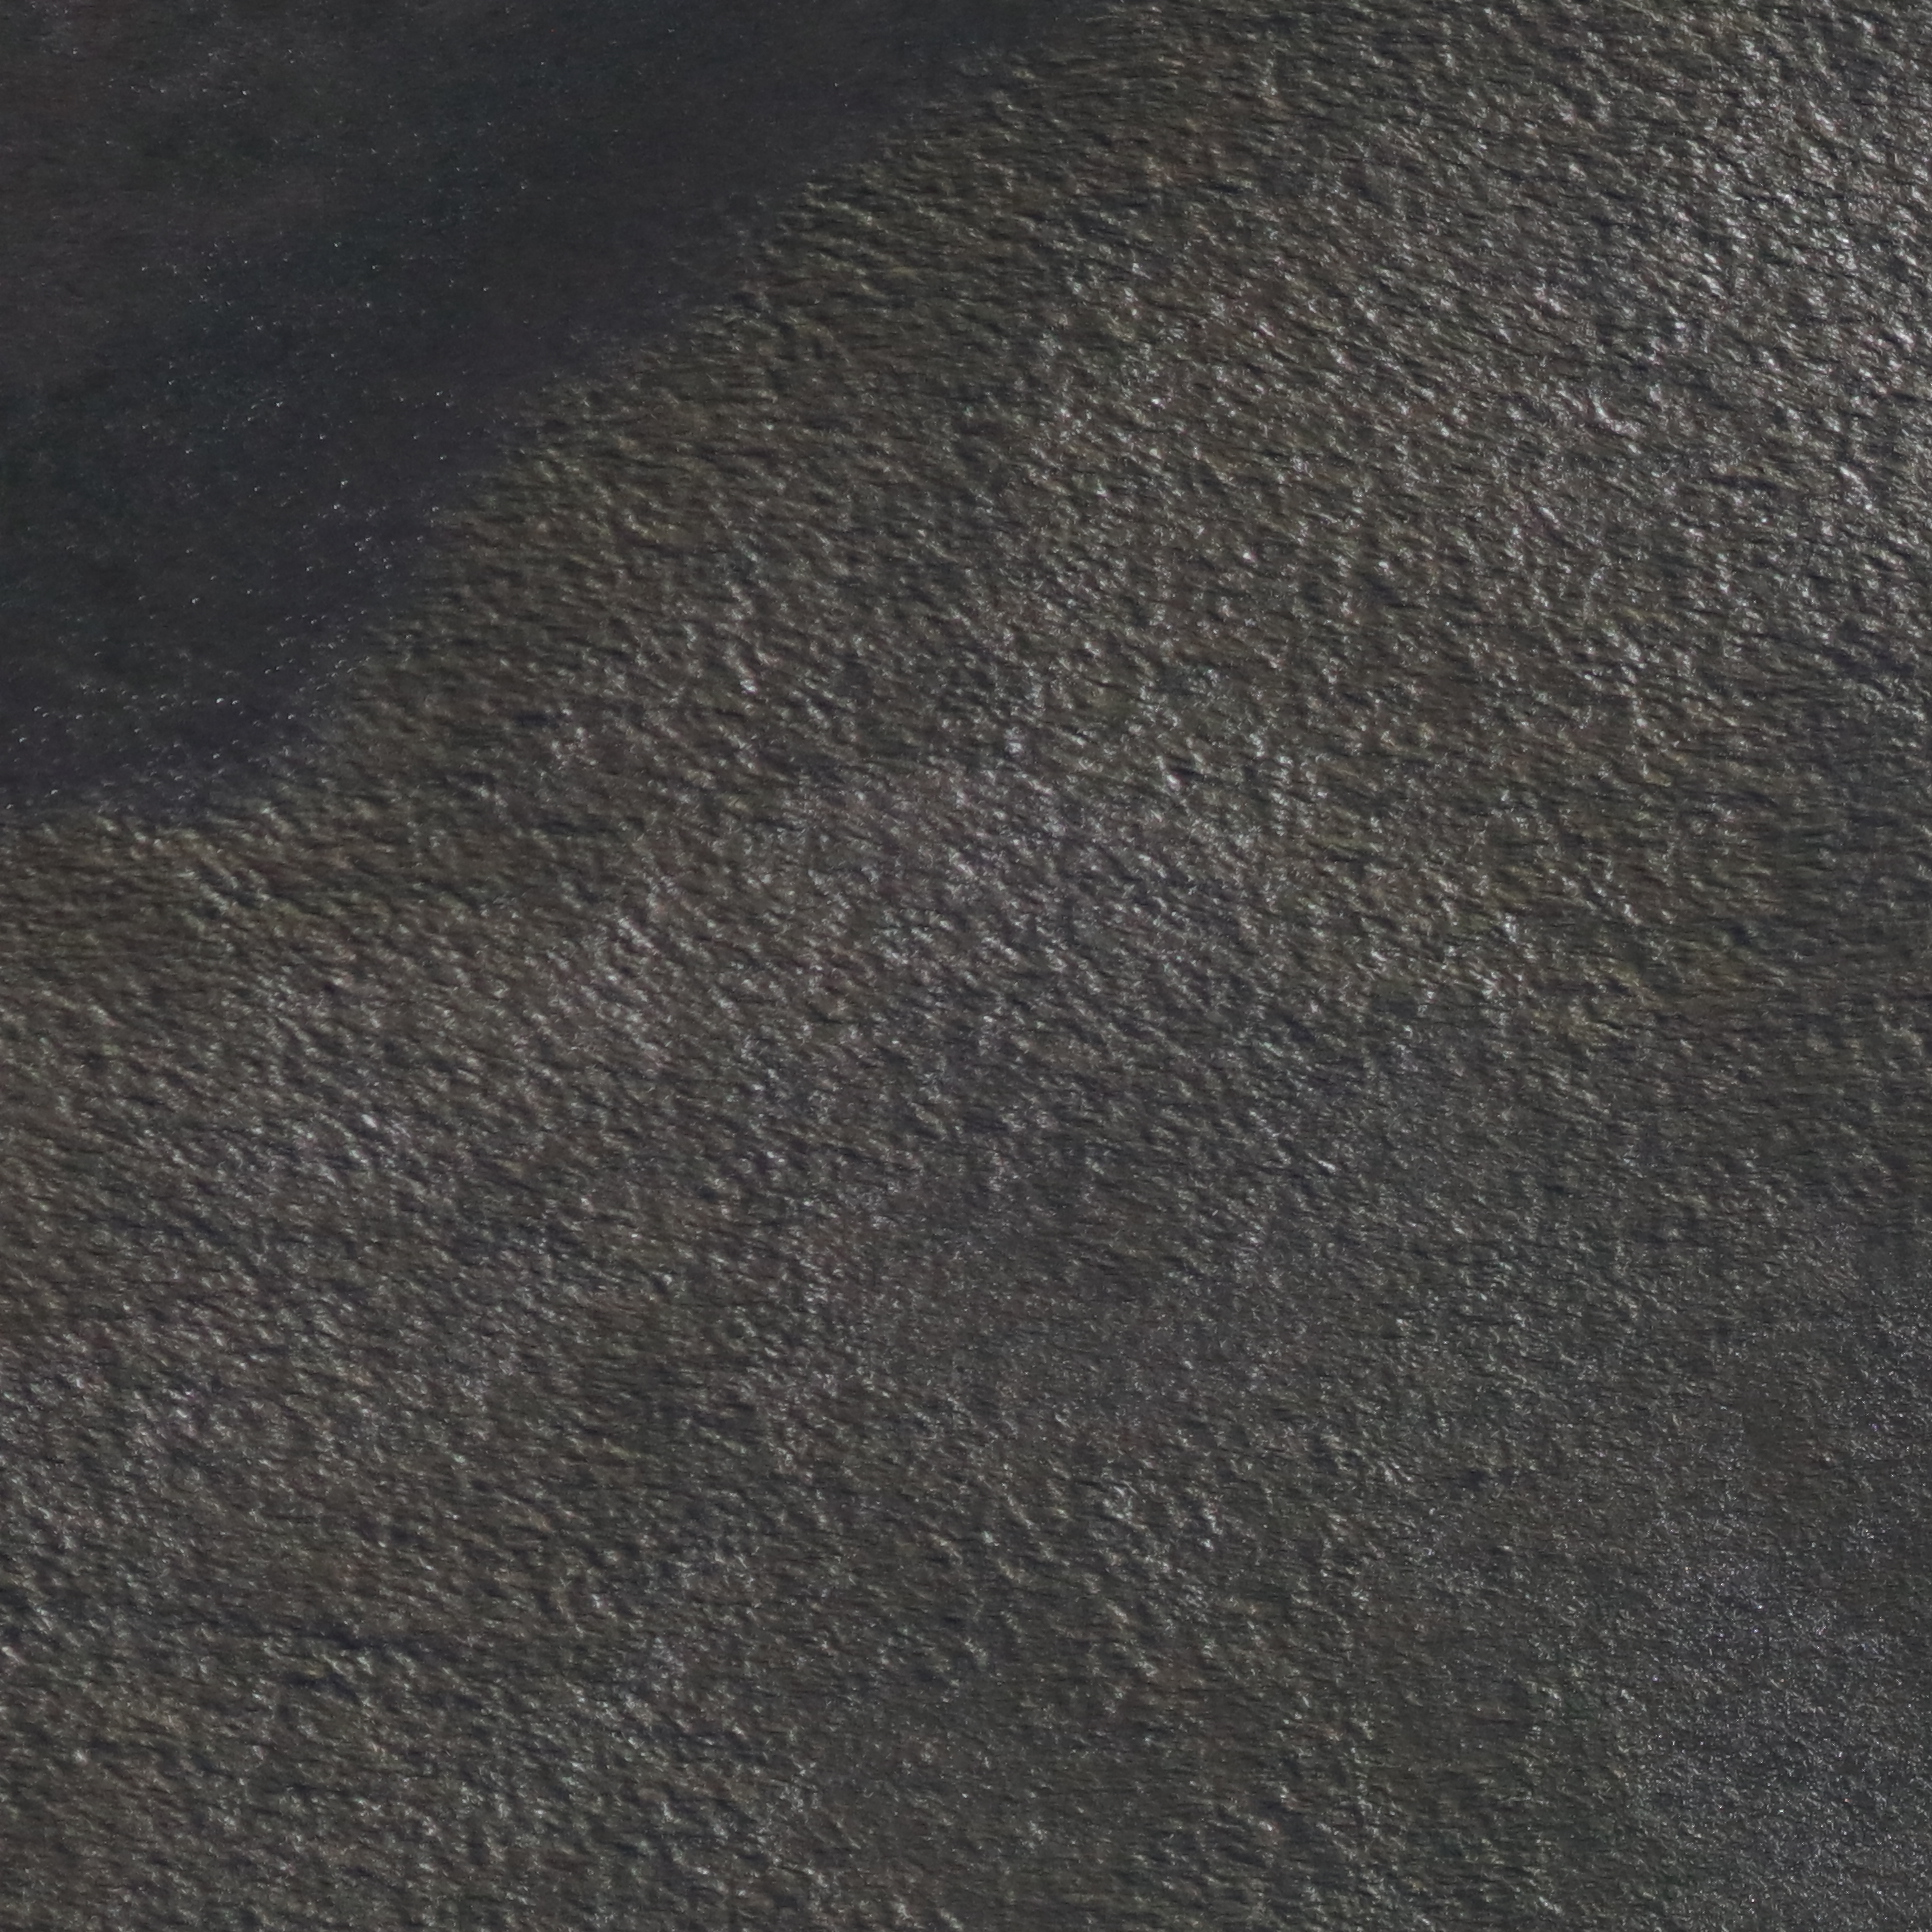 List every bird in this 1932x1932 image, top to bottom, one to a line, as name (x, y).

None